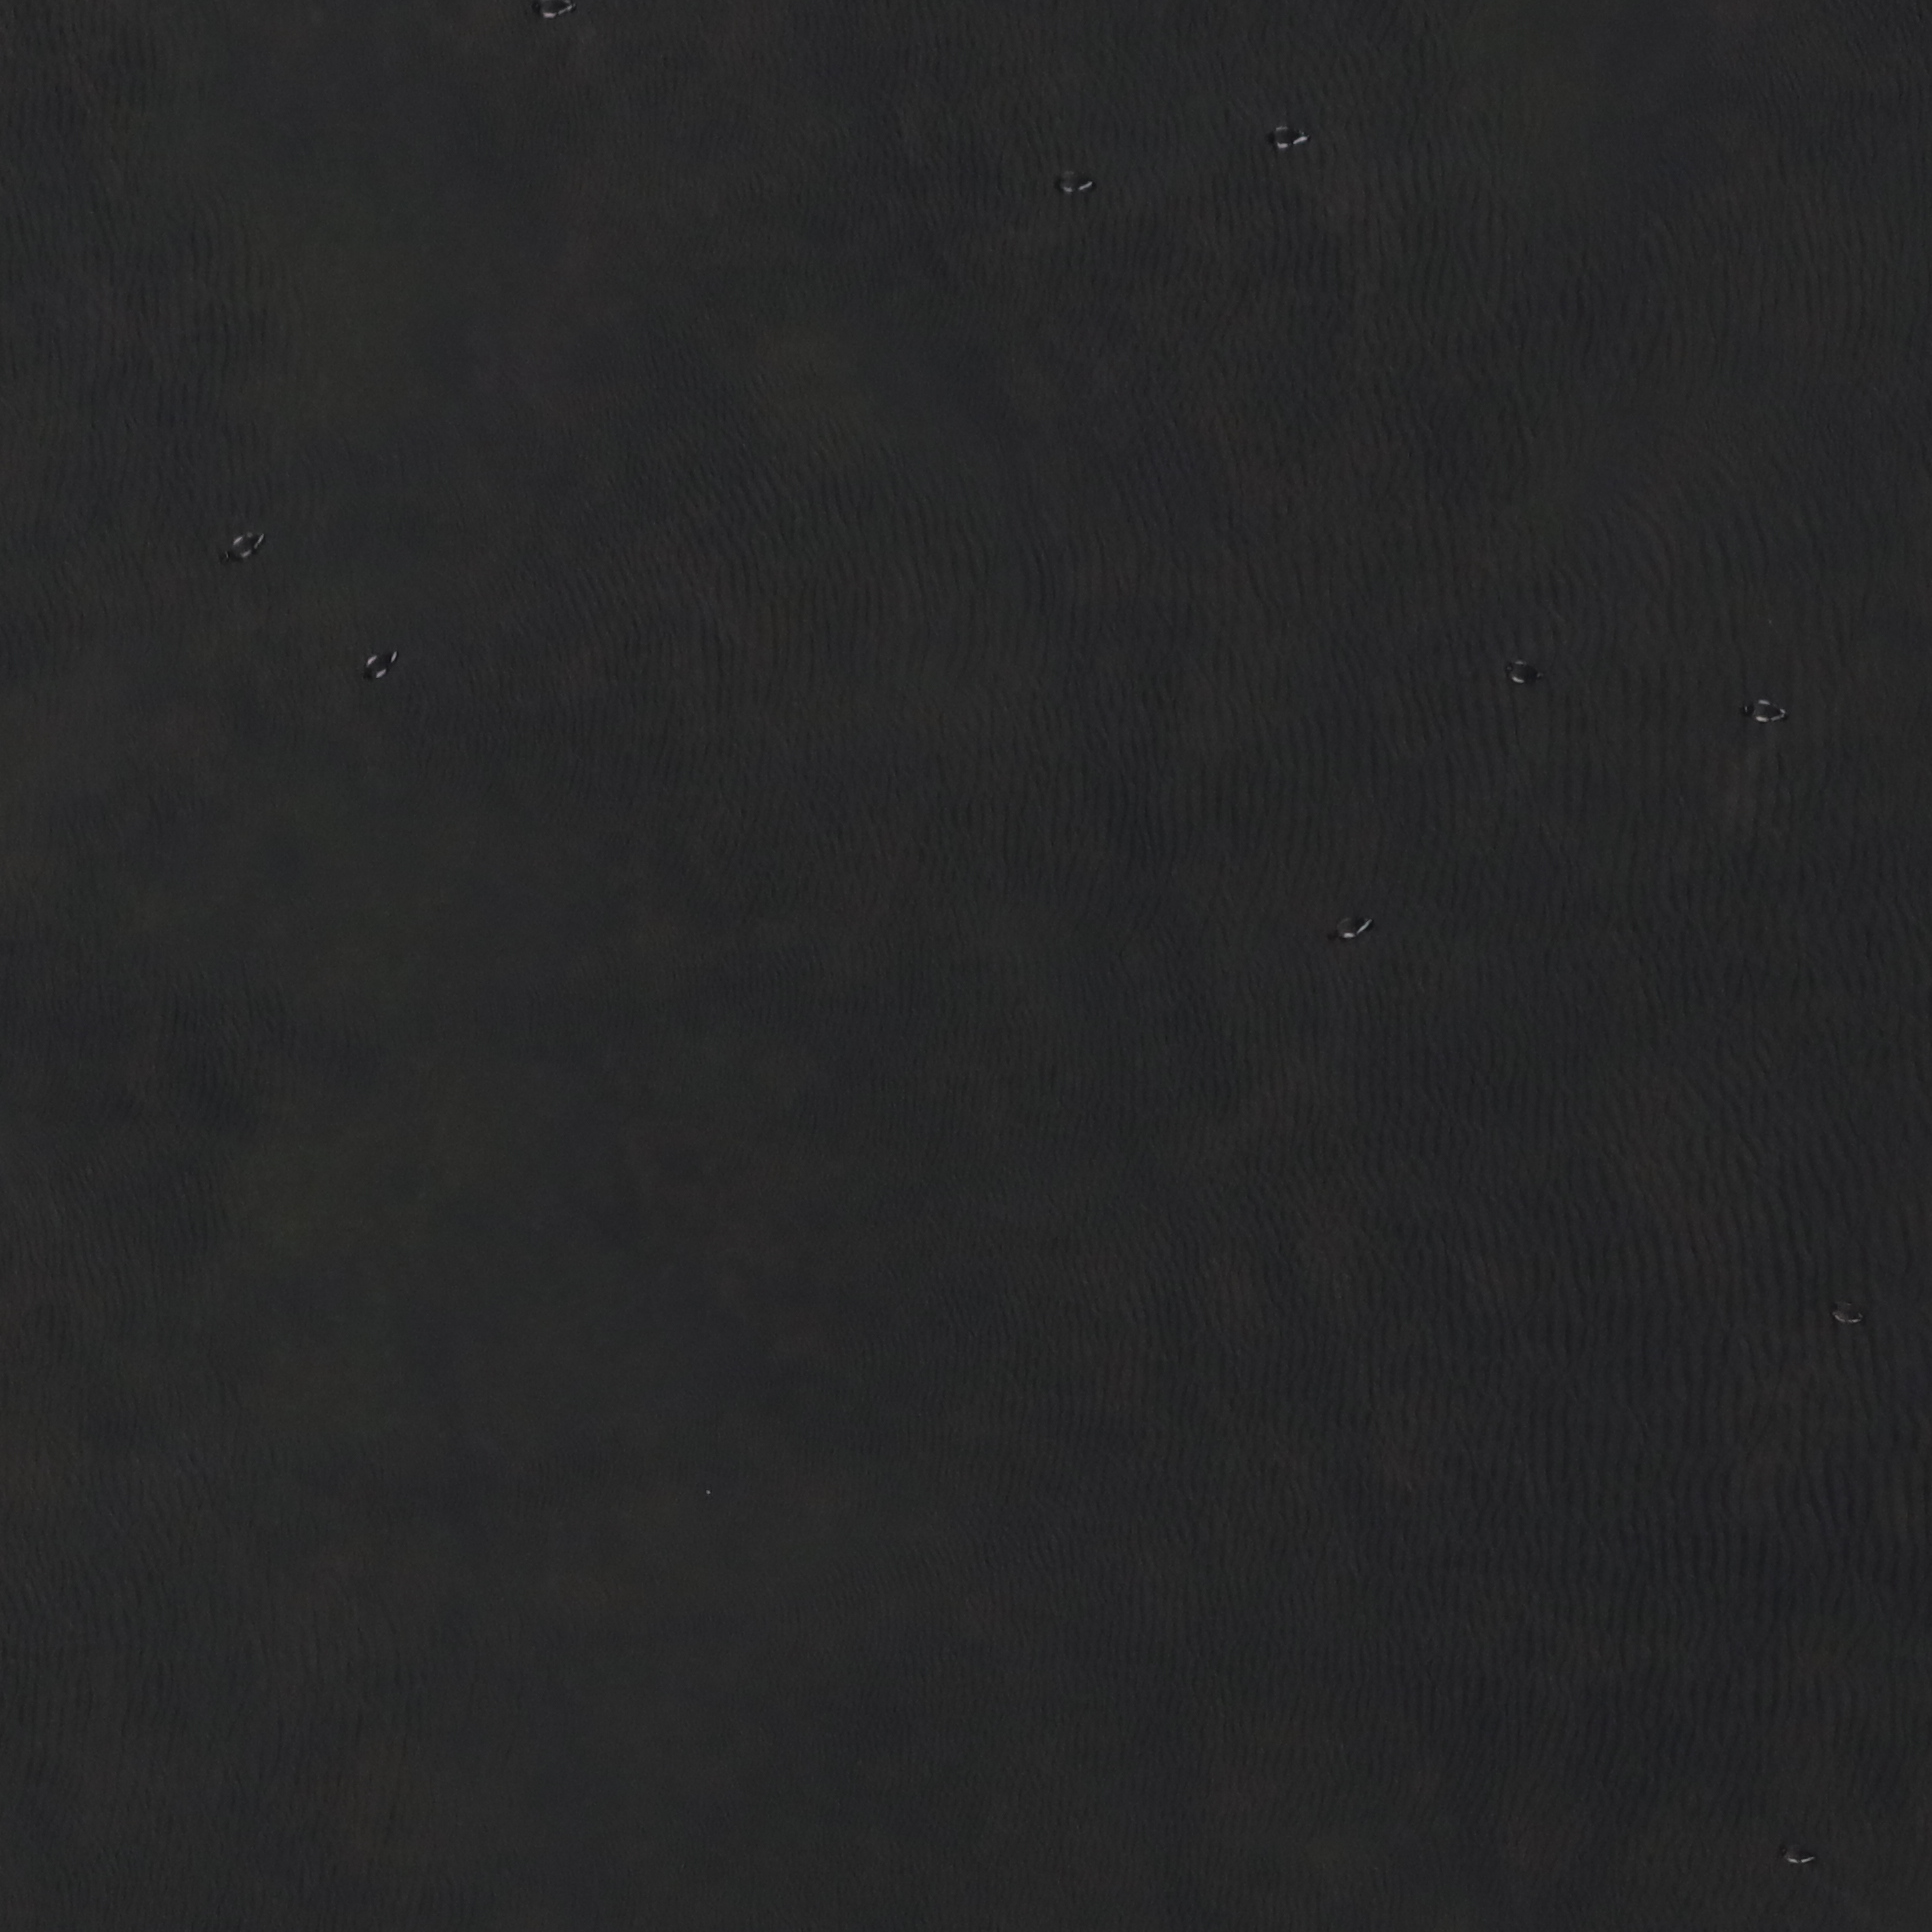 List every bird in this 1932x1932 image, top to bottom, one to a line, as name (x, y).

brant (551, 6)
brant (1287, 138)
brant (1074, 181)
brant (243, 545)
brant (380, 664)
brant (1520, 671)
brant (1765, 710)
brant (1353, 927)
brant (1846, 1315)
brant (1799, 1854)